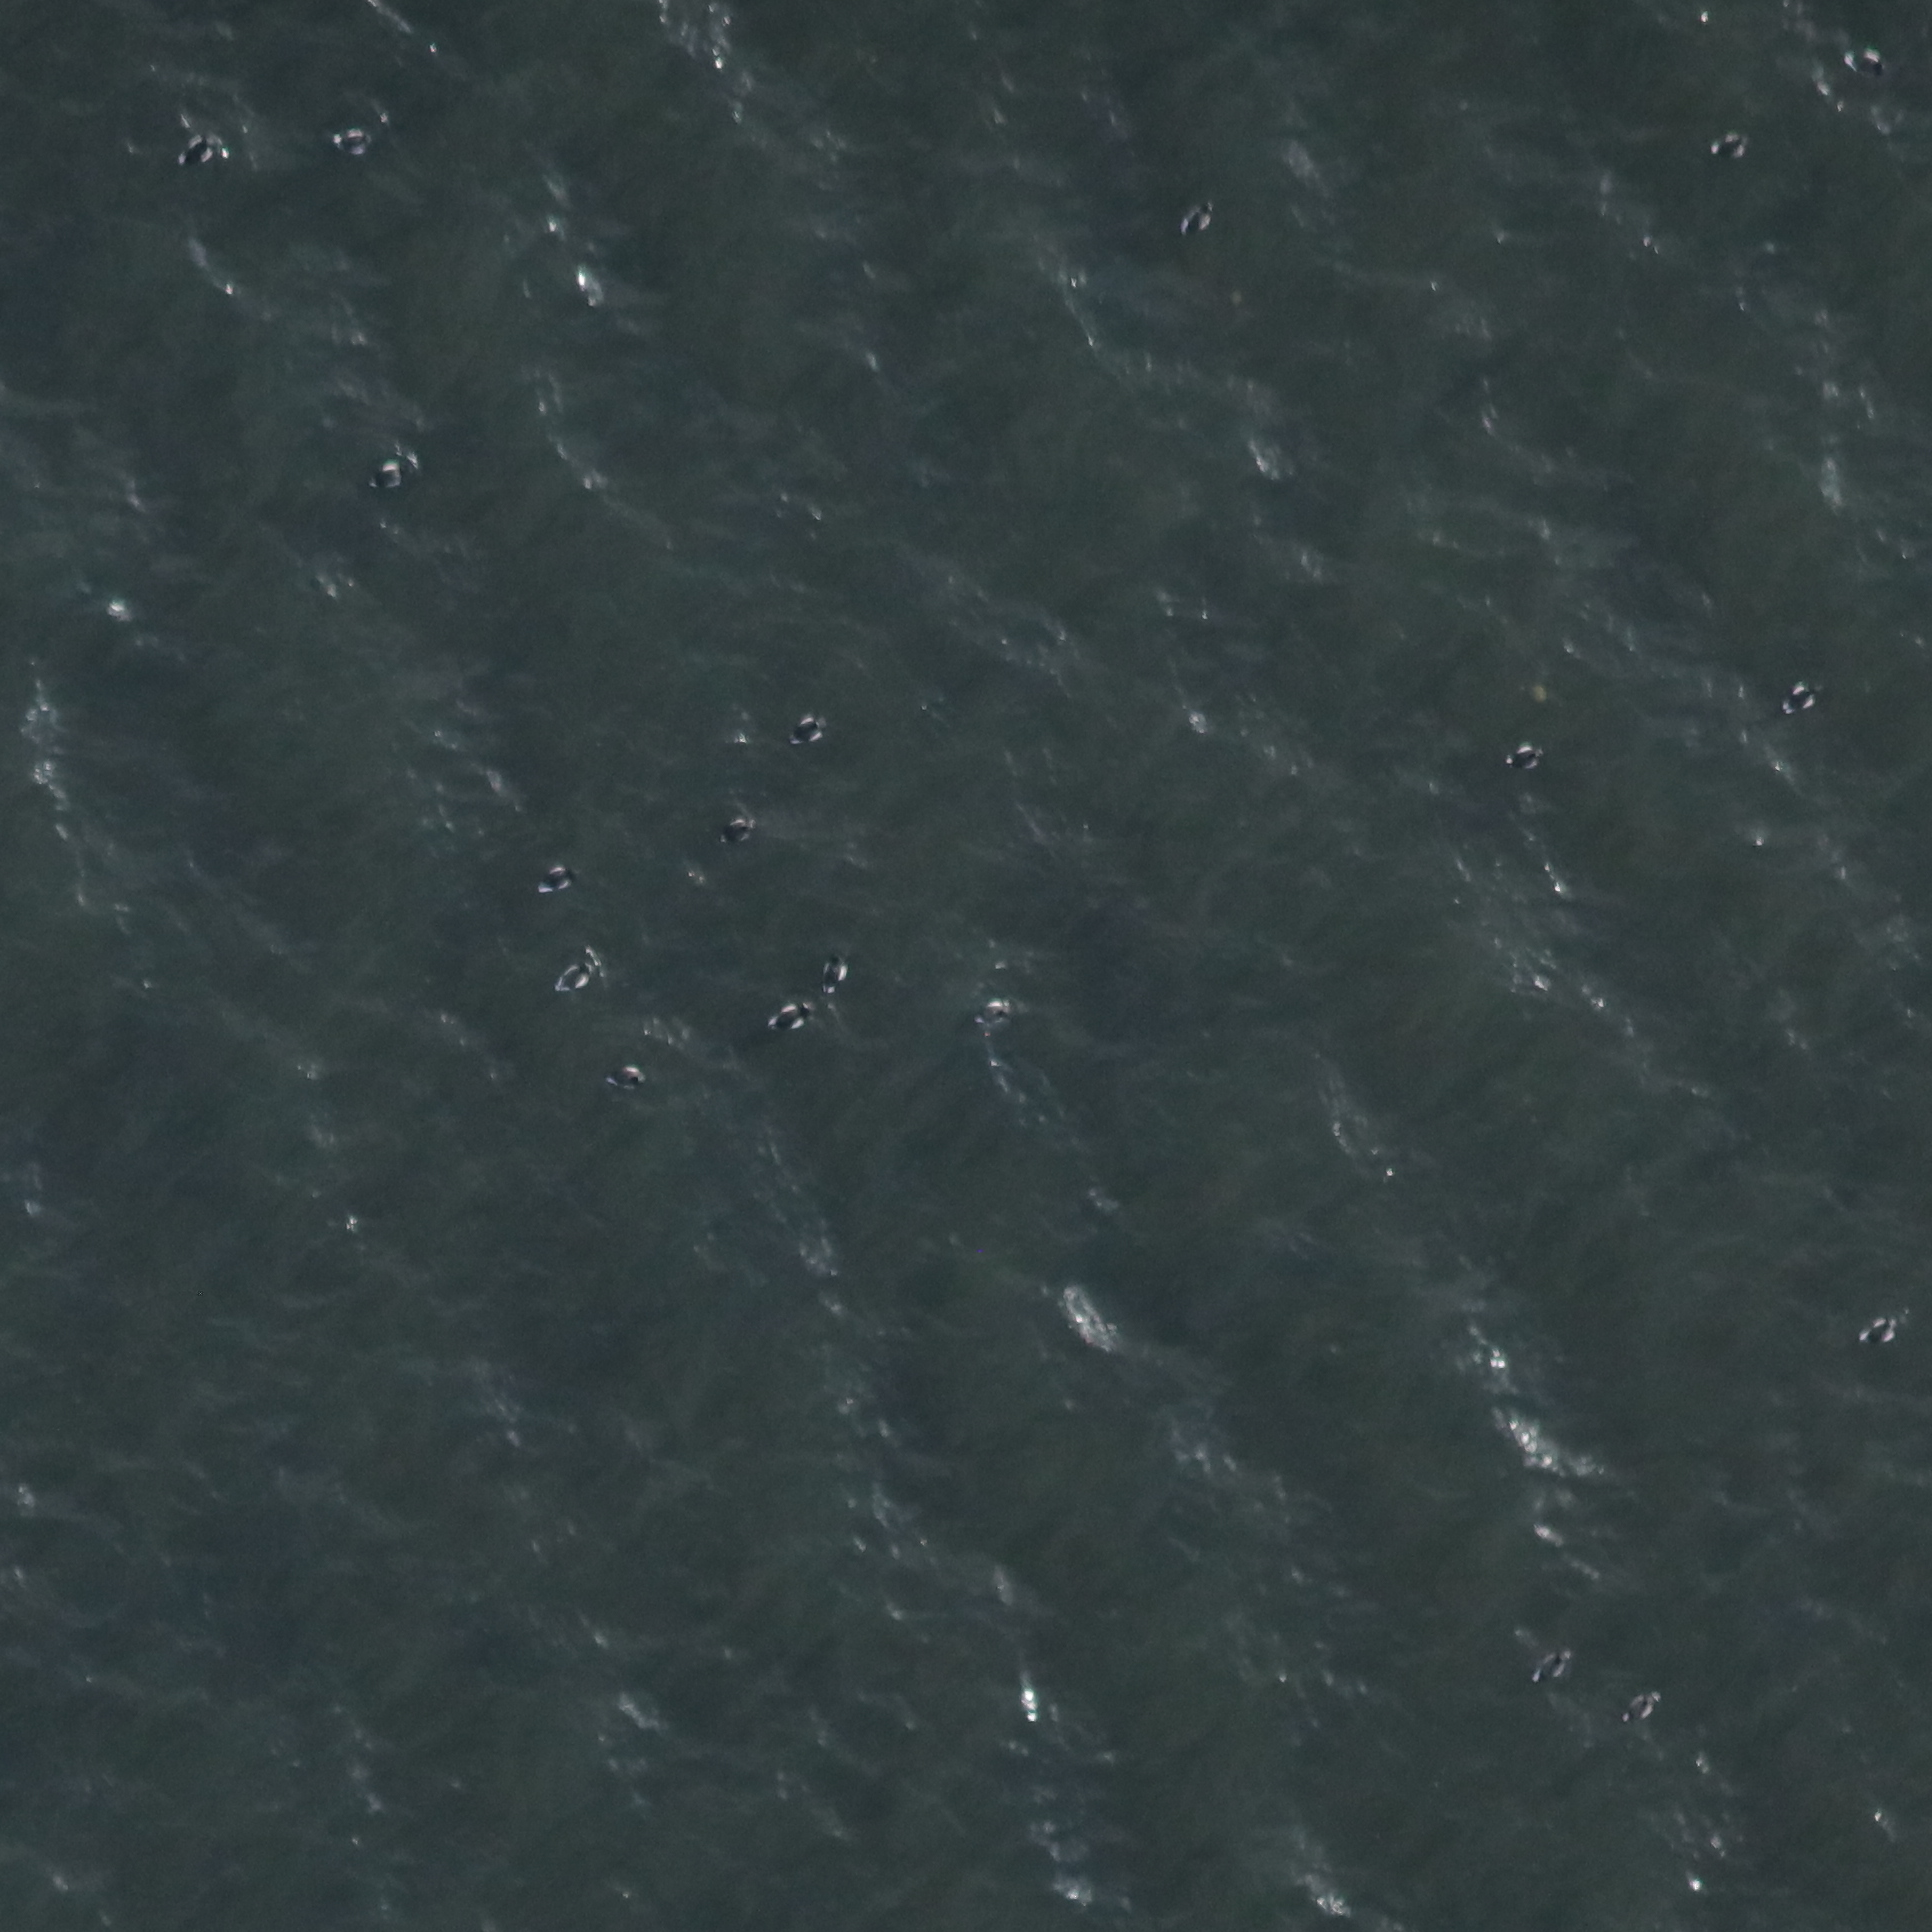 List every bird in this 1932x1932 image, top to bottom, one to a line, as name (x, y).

brant (1854, 62)
brant (352, 142)
brant (1728, 142)
brant (197, 147)
brant (1196, 219)
brant (385, 478)
brant (1800, 697)
brant (806, 731)
brant (1525, 760)
brant (733, 828)
brant (555, 880)
brant (832, 971)
brant (575, 975)
brant (991, 1015)
brant (788, 1017)
brant (626, 1076)
brant (1880, 1329)
brant (1553, 1665)
brant (1640, 1706)